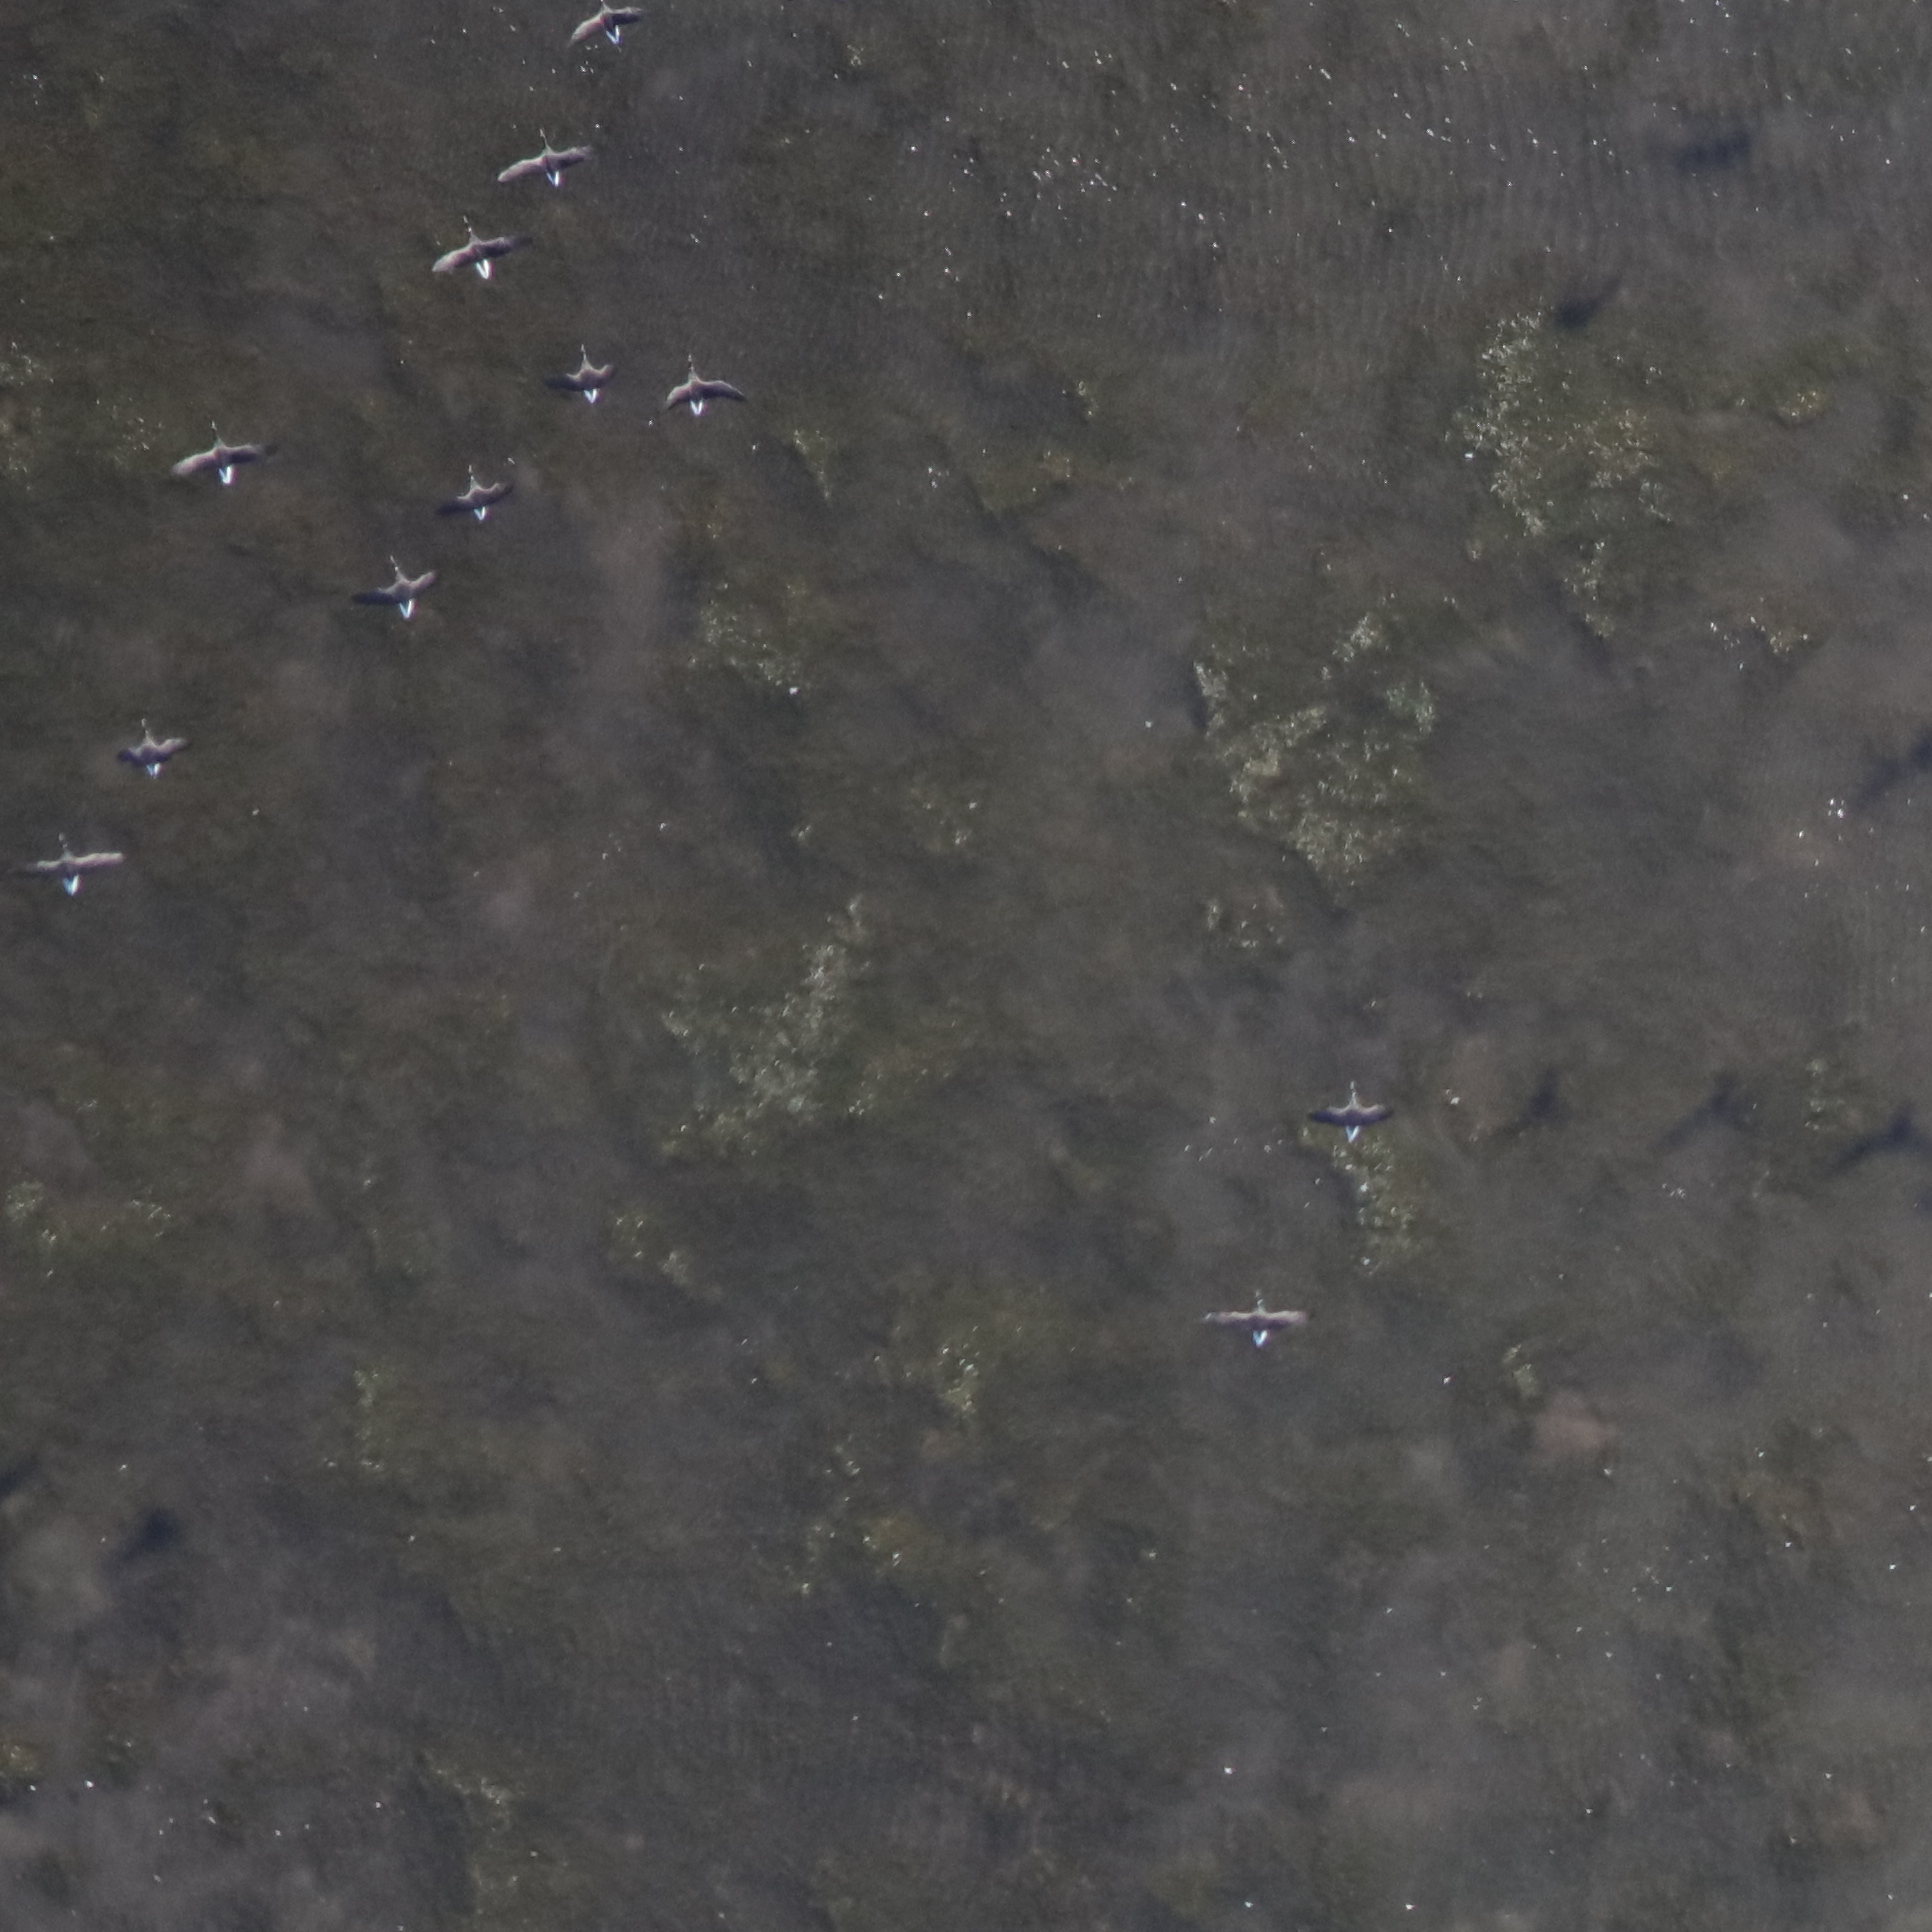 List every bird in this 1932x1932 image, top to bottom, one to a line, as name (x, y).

brant (625, 27)
brant (565, 172)
brant (479, 242)
brant (588, 382)
brant (704, 393)
brant (217, 455)
brant (482, 497)
brant (412, 592)
brant (158, 756)
brant (61, 885)
brant (1350, 1110)
brant (1262, 1325)